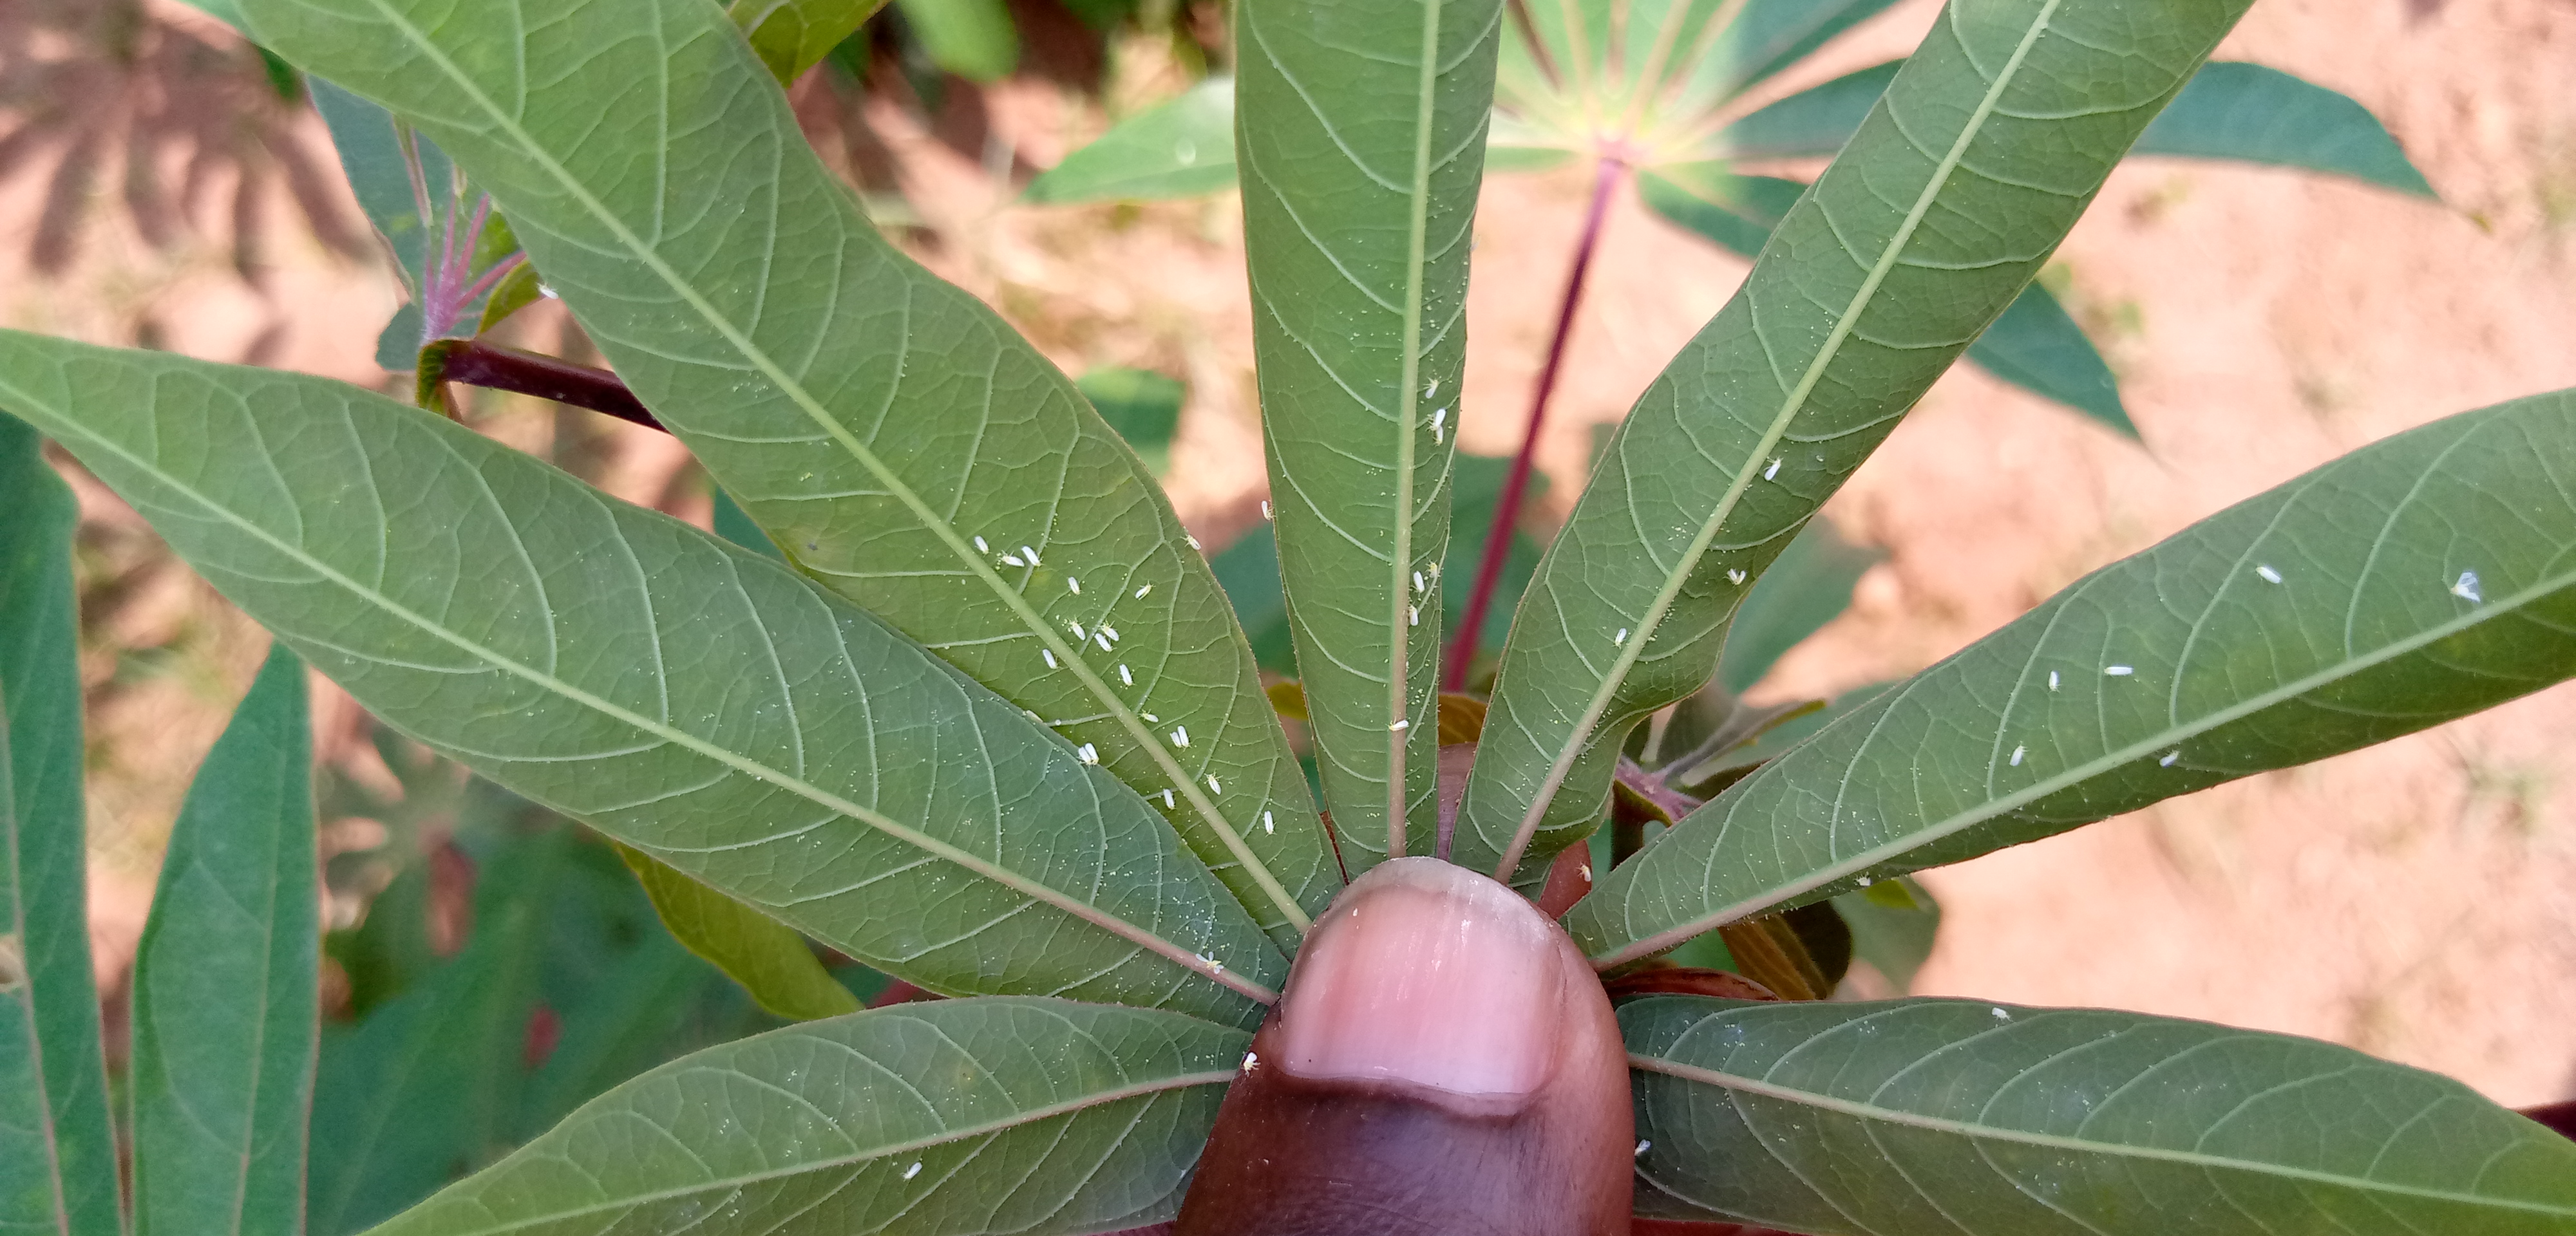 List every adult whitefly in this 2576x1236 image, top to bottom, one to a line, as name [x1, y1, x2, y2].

whitefly [1420, 373, 1440, 402]
whitefly [1430, 406, 1454, 434]
whitefly [1760, 454, 1786, 483]
whitefly [1256, 495, 1276, 520]
whitefly [1179, 530, 1205, 558]
whitefly [971, 534, 987, 555]
whitefly [1021, 543, 1041, 567]
whitefly [997, 550, 1030, 570]
whitefly [2253, 561, 2283, 590]
whitefly [1719, 563, 1750, 588]
whitefly [1408, 564, 1429, 596]
whitefly [2444, 566, 2492, 608]
whitefly [1064, 572, 1083, 601]
whitefly [1130, 581, 1153, 598]
whitefly [1405, 603, 1425, 632]
whitefly [1064, 615, 1090, 644]
whitefly [1095, 621, 1122, 647]
whitefly [1610, 625, 1638, 650]
whitefly [1037, 645, 1061, 673]
whitefly [1116, 657, 1136, 691]
whitefly [2101, 660, 2134, 677]
whitefly [2044, 664, 2064, 700]
whitefly [1136, 709, 1166, 724]
whitefly [1388, 719, 1414, 736]
whitefly [1175, 723, 1193, 749]
whitefly [1168, 729, 1182, 749]
whitefly [1083, 739, 1103, 768]
whitefly [2005, 739, 2025, 771]
whitefly [1076, 745, 1094, 766]
whitefly [2156, 748, 2182, 765]
whitefly [1205, 769, 1228, 798]
whitefly [1159, 786, 1178, 818]
whitefly [1259, 805, 1279, 841]
whitefly [1575, 857, 1597, 888]
whitefly [1853, 874, 1874, 890]
whitefly [1984, 1001, 2012, 1030]
whitefly [1240, 1049, 1262, 1076]
whitefly [1628, 1132, 1658, 1161]
whitefly [900, 1160, 926, 1182]